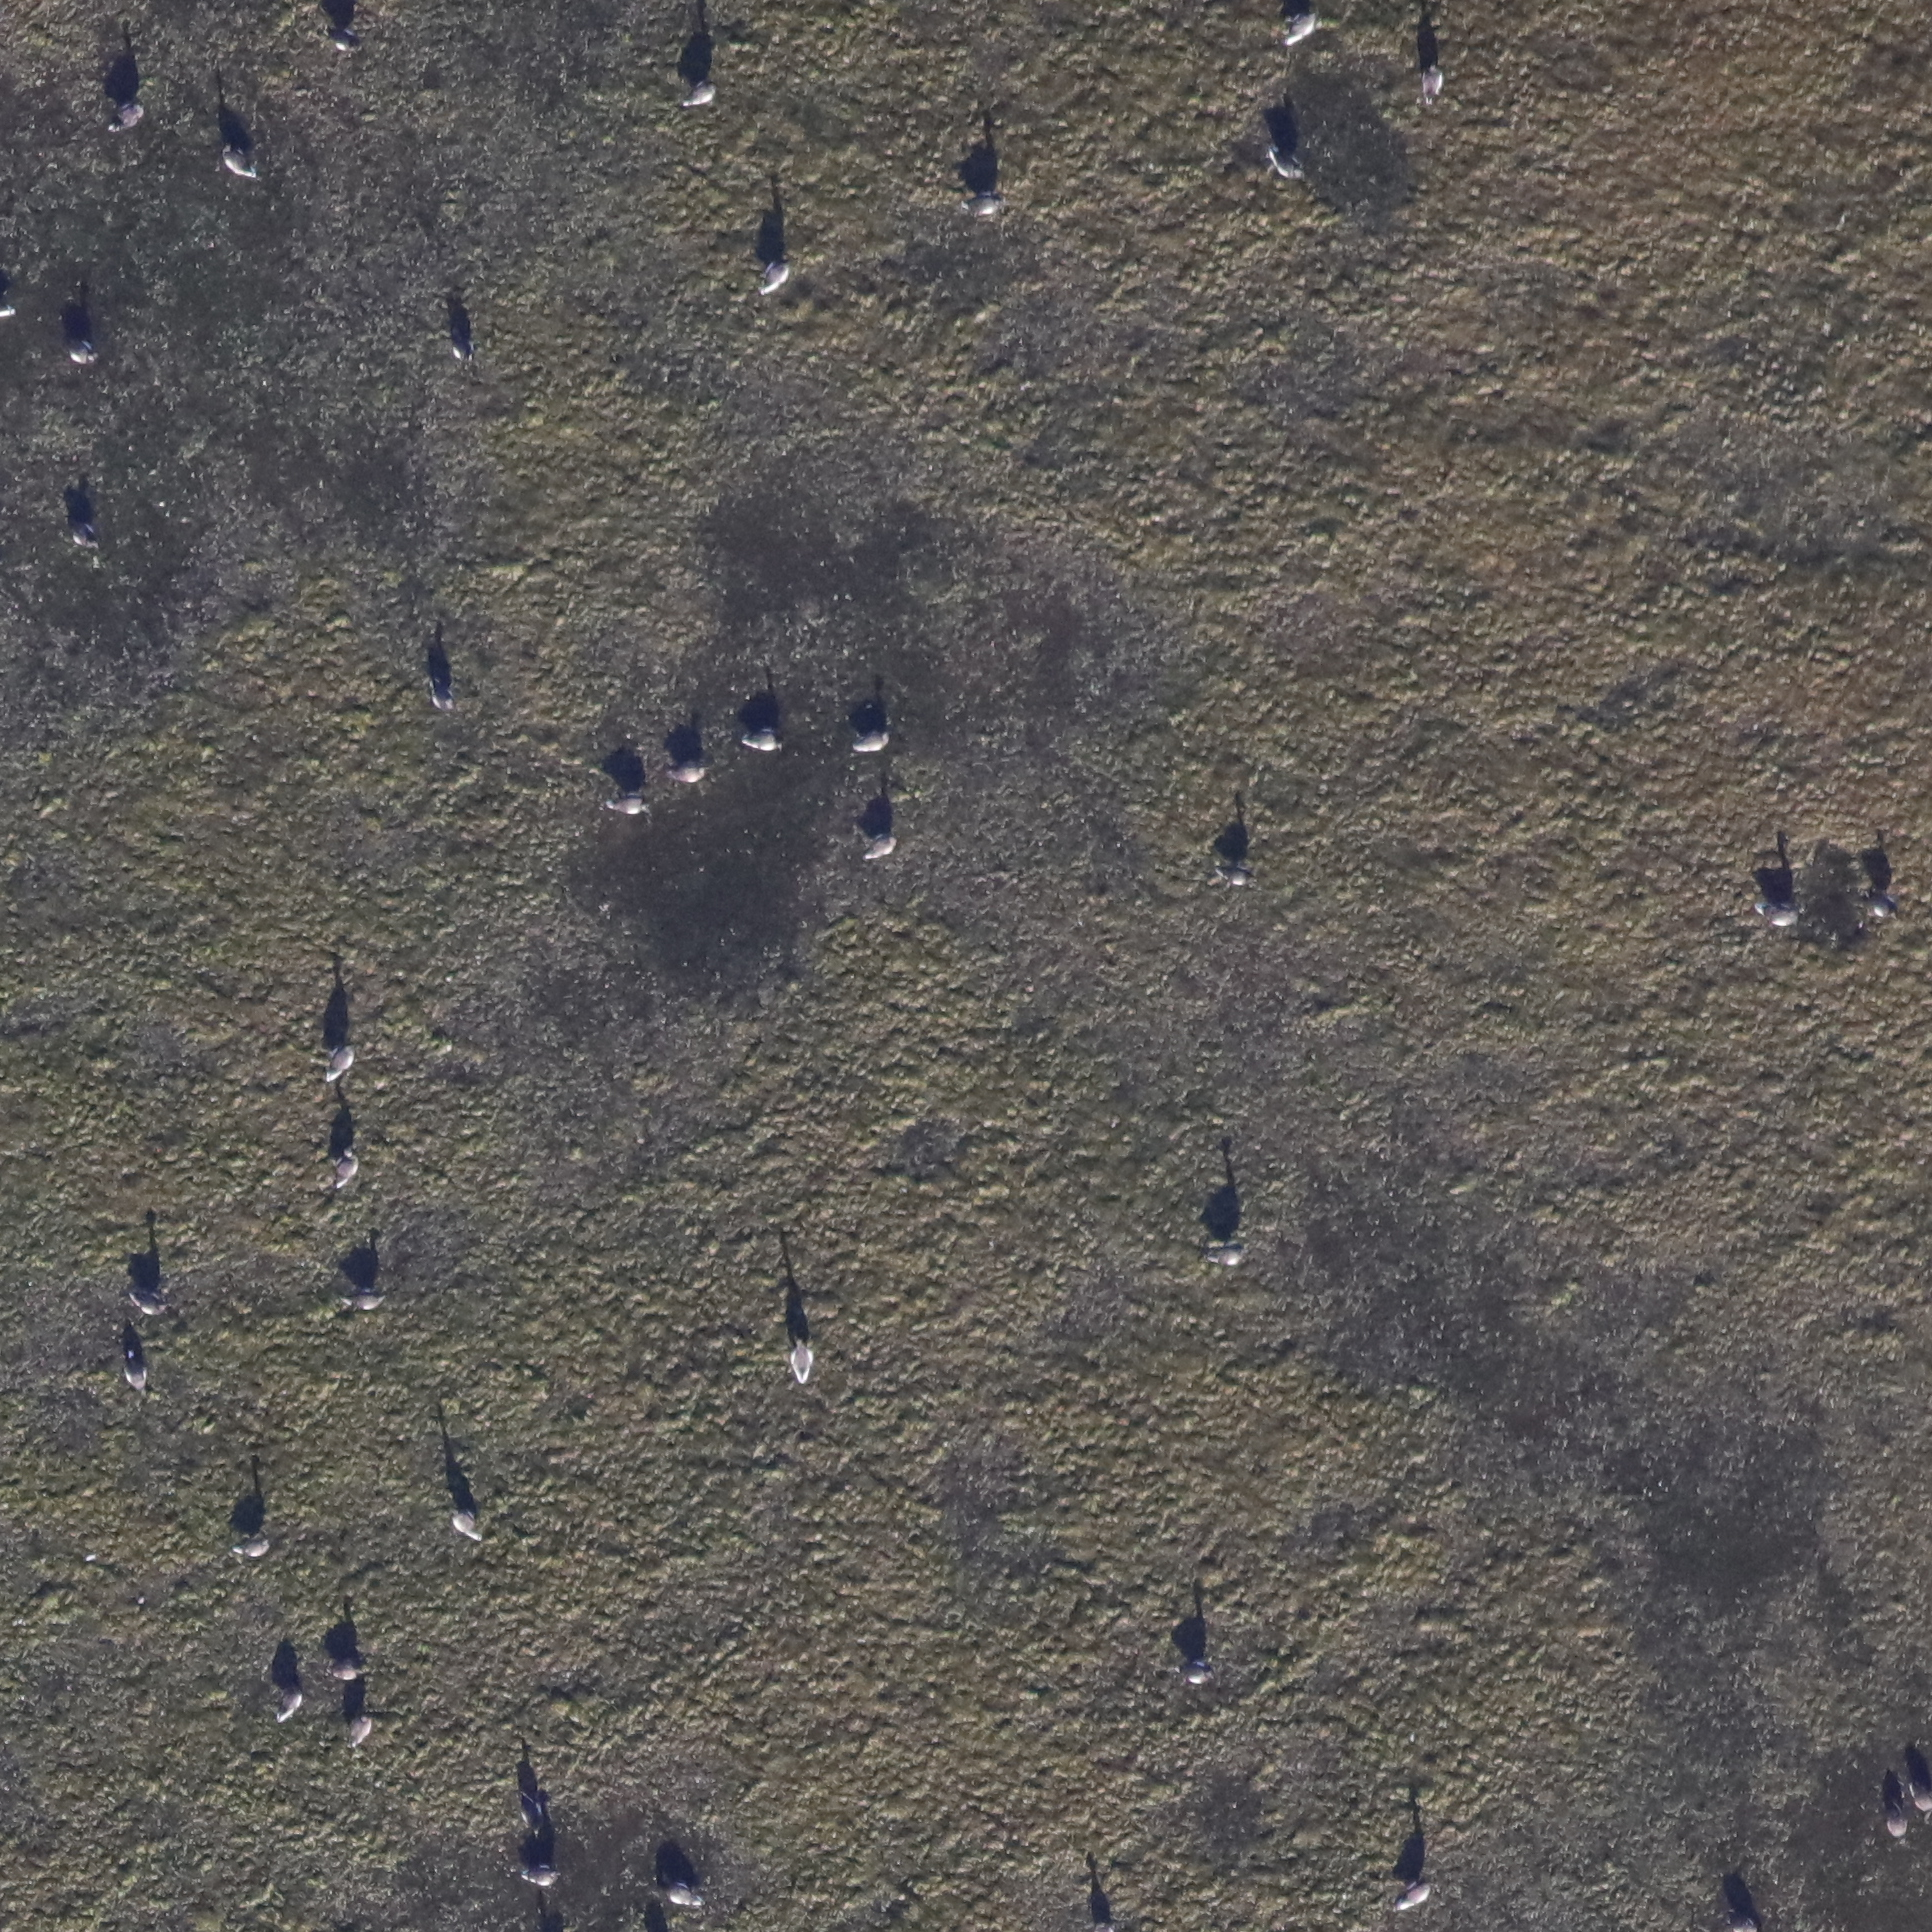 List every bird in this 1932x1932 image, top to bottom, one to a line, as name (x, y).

brant (1302, 27)
brant (345, 45)
brant (1435, 83)
brant (703, 95)
brant (129, 115)
brant (238, 162)
brant (1288, 167)
brant (986, 206)
brant (775, 277)
brant (462, 348)
brant (82, 351)
brant (88, 534)
brant (443, 696)
brant (764, 740)
brant (871, 742)
brant (691, 773)
brant (631, 805)
brant (883, 847)
brant (1239, 877)
brant (1883, 906)
brant (1777, 917)
brant (337, 1061)
brant (343, 1174)
brant (1227, 1254)
brant (150, 1300)
brant (369, 1302)
brant (802, 1362)
brant (138, 1366)
brant (465, 1524)
brant (256, 1547)
brant (346, 1671)
brant (1194, 1675)
brant (289, 1702)
brant (363, 1727)
brant (1920, 1795)
brant (534, 1816)
brant (1893, 1826)
brant (544, 1875)
brant (682, 1894)
brant (1415, 1895)
brant (1745, 1924)